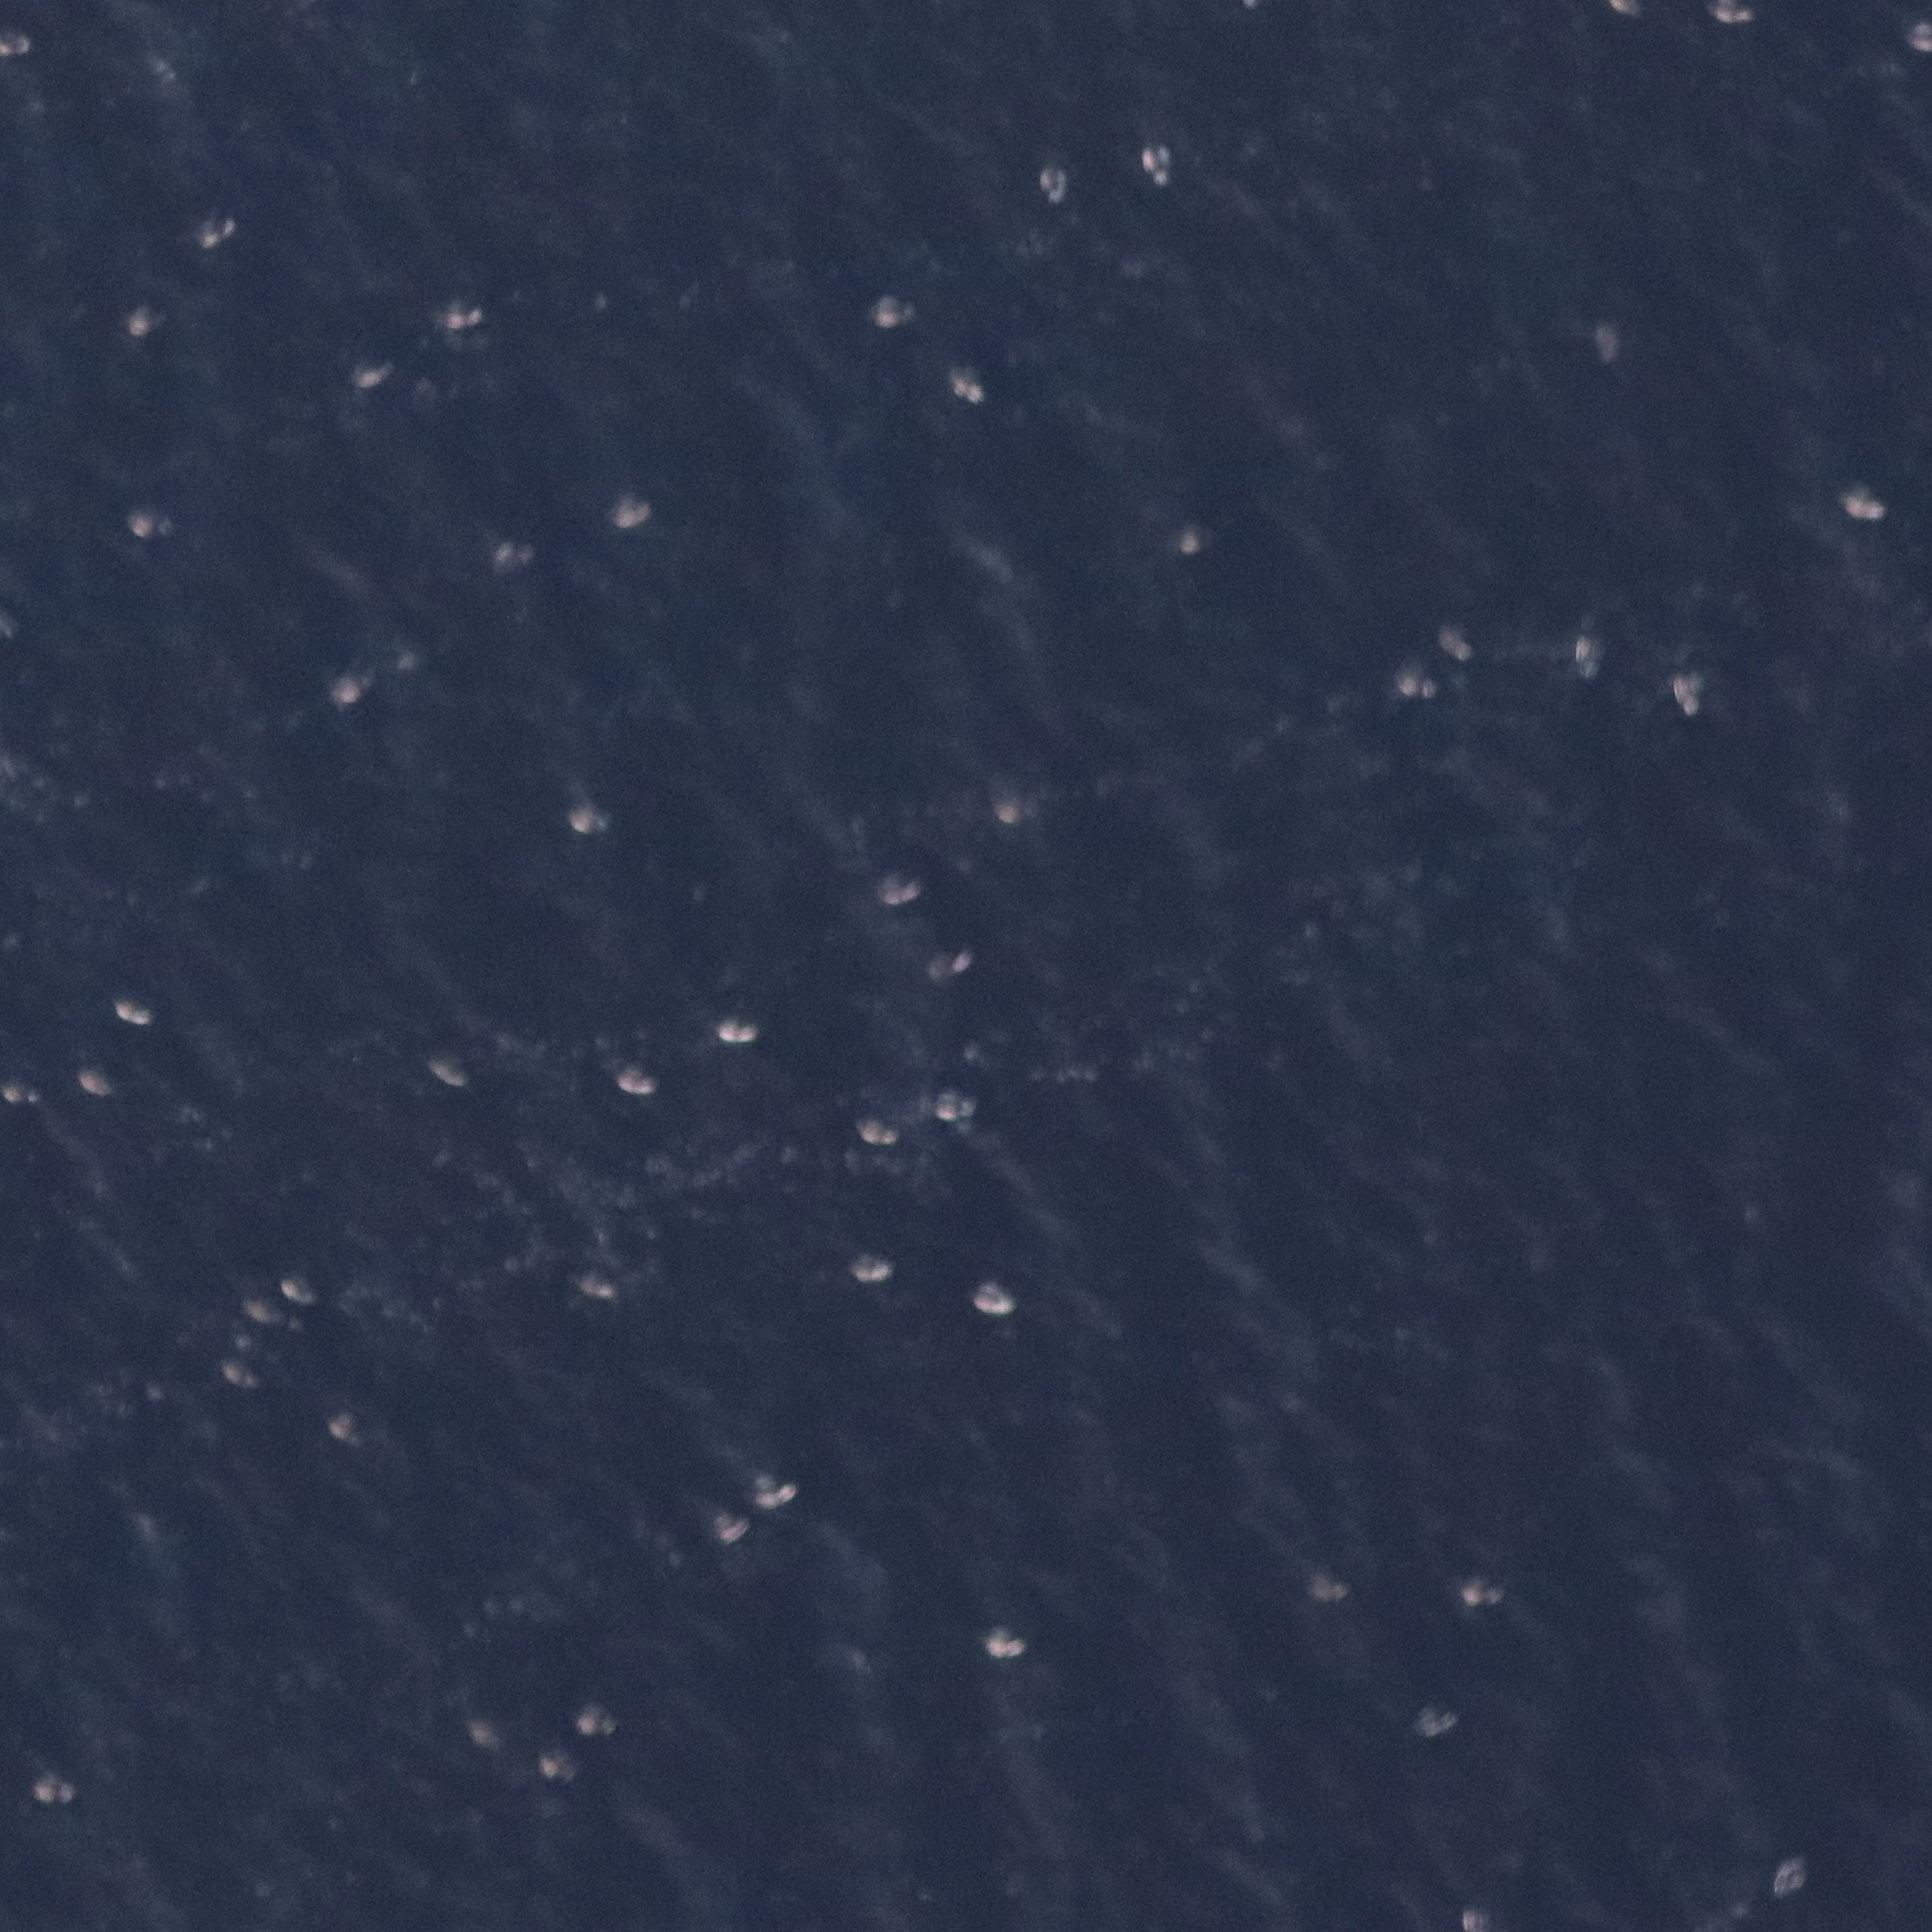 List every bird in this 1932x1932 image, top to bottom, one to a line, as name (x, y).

brant (1726, 10)
brant (1930, 37)
brant (12, 45)
brant (1155, 160)
brant (1048, 183)
brant (221, 228)
brant (892, 311)
brant (143, 315)
brant (453, 318)
brant (1605, 337)
brant (367, 373)
brant (965, 381)
brant (1855, 501)
brant (628, 513)
brant (141, 523)
brant (509, 553)
brant (3, 630)
brant (1463, 644)
brant (1582, 655)
brant (1413, 682)
brant (349, 683)
brant (1686, 689)
brant (1004, 813)
brant (592, 818)
brant (901, 890)
brant (950, 970)
brant (132, 1009)
brant (735, 1029)
brant (457, 1068)
brant (640, 1080)
brant (93, 1086)
brant (21, 1094)
brant (955, 1110)
brant (881, 1135)
brant (871, 1270)
brant (603, 1285)
brant (299, 1292)
brant (992, 1303)
brant (263, 1308)
brant (244, 1372)
brant (340, 1426)
brant (775, 1490)
brant (729, 1533)
brant (1326, 1591)
brant (1482, 1592)
brant (1011, 1647)
brant (598, 1717)
brant (1437, 1724)
brant (482, 1730)
brant (554, 1769)
brant (56, 1789)
brant (1788, 1880)
brant (1478, 1923)